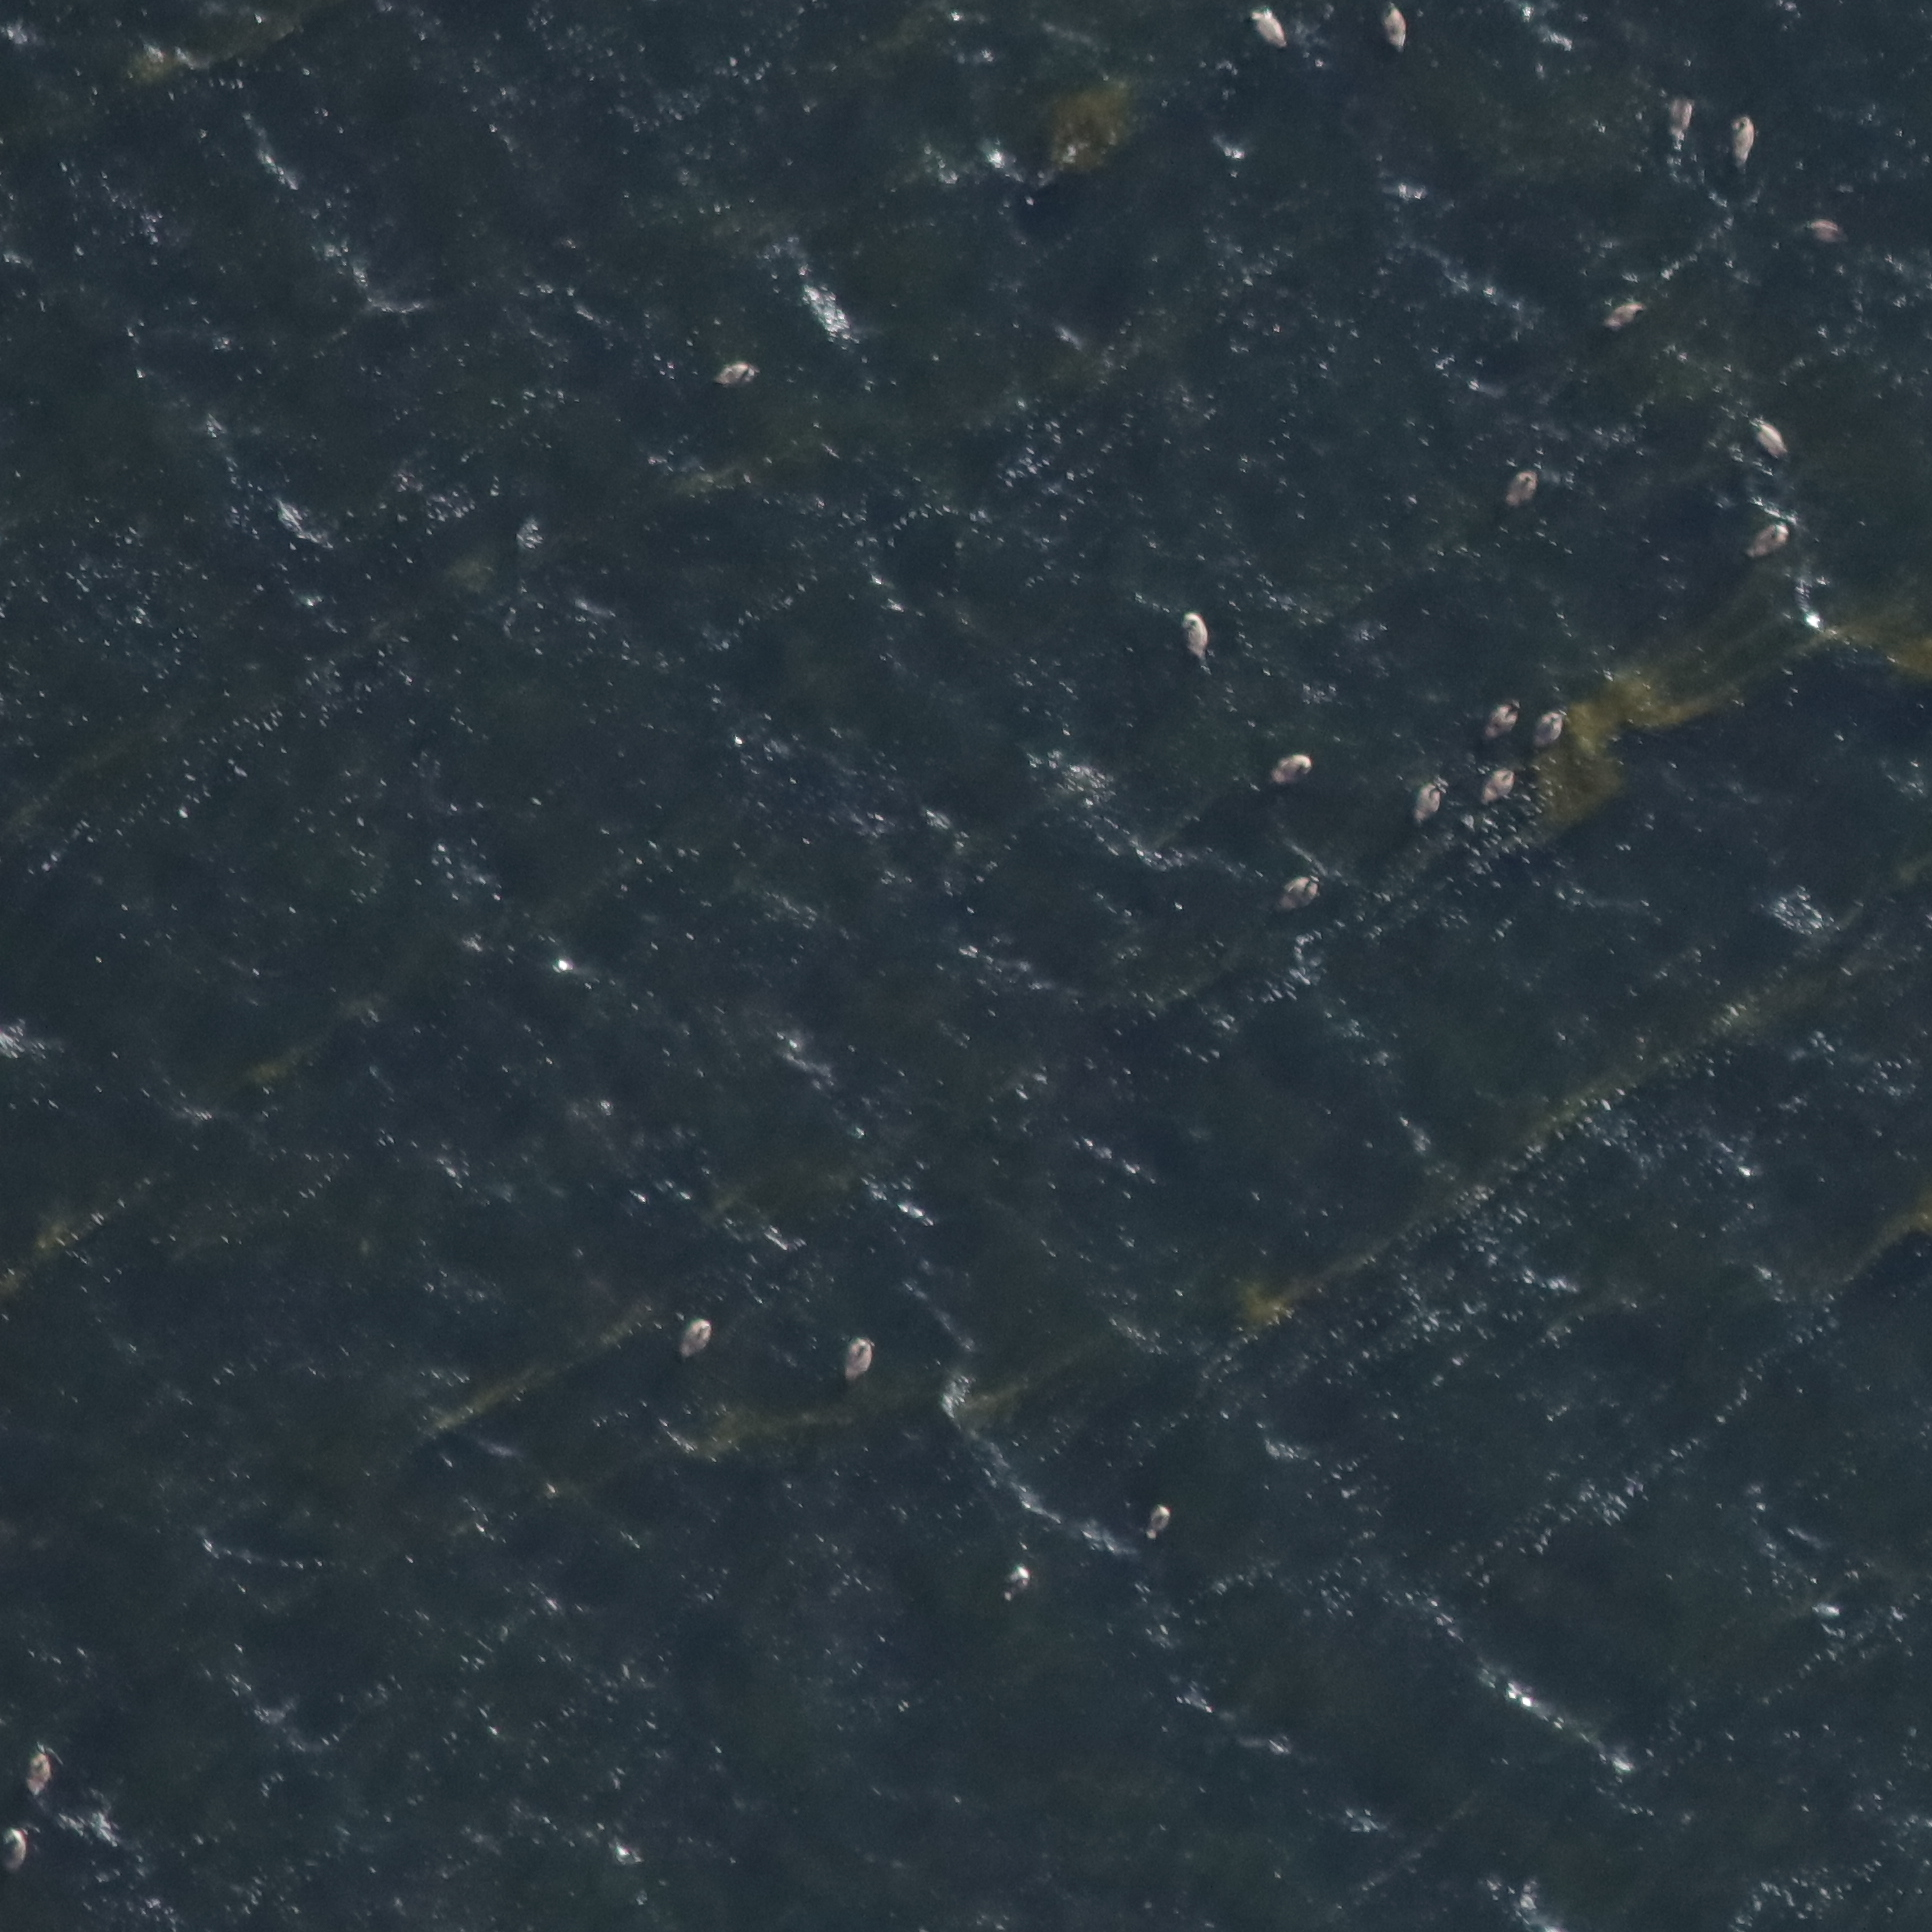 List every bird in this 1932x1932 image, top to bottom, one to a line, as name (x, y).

Canada goose (1395, 27)
Canada goose (1270, 29)
Canada goose (1682, 117)
Canada goose (1741, 141)
Canada goose (1828, 235)
Canada goose (1625, 317)
Canada goose (739, 374)
Canada goose (1769, 443)
Canada goose (1528, 489)
Canada goose (1768, 543)
Canada goose (1198, 634)
Canada goose (1501, 719)
Canada goose (1545, 729)
Canada goose (1290, 774)
Canada goose (1504, 782)
Canada goose (1428, 804)
Canada goose (1303, 893)
Canada goose (694, 1341)
Canada goose (859, 1359)
other bird (1162, 1522)
other bird (1019, 1581)
Canada goose (39, 1775)
Canada goose (9, 1851)